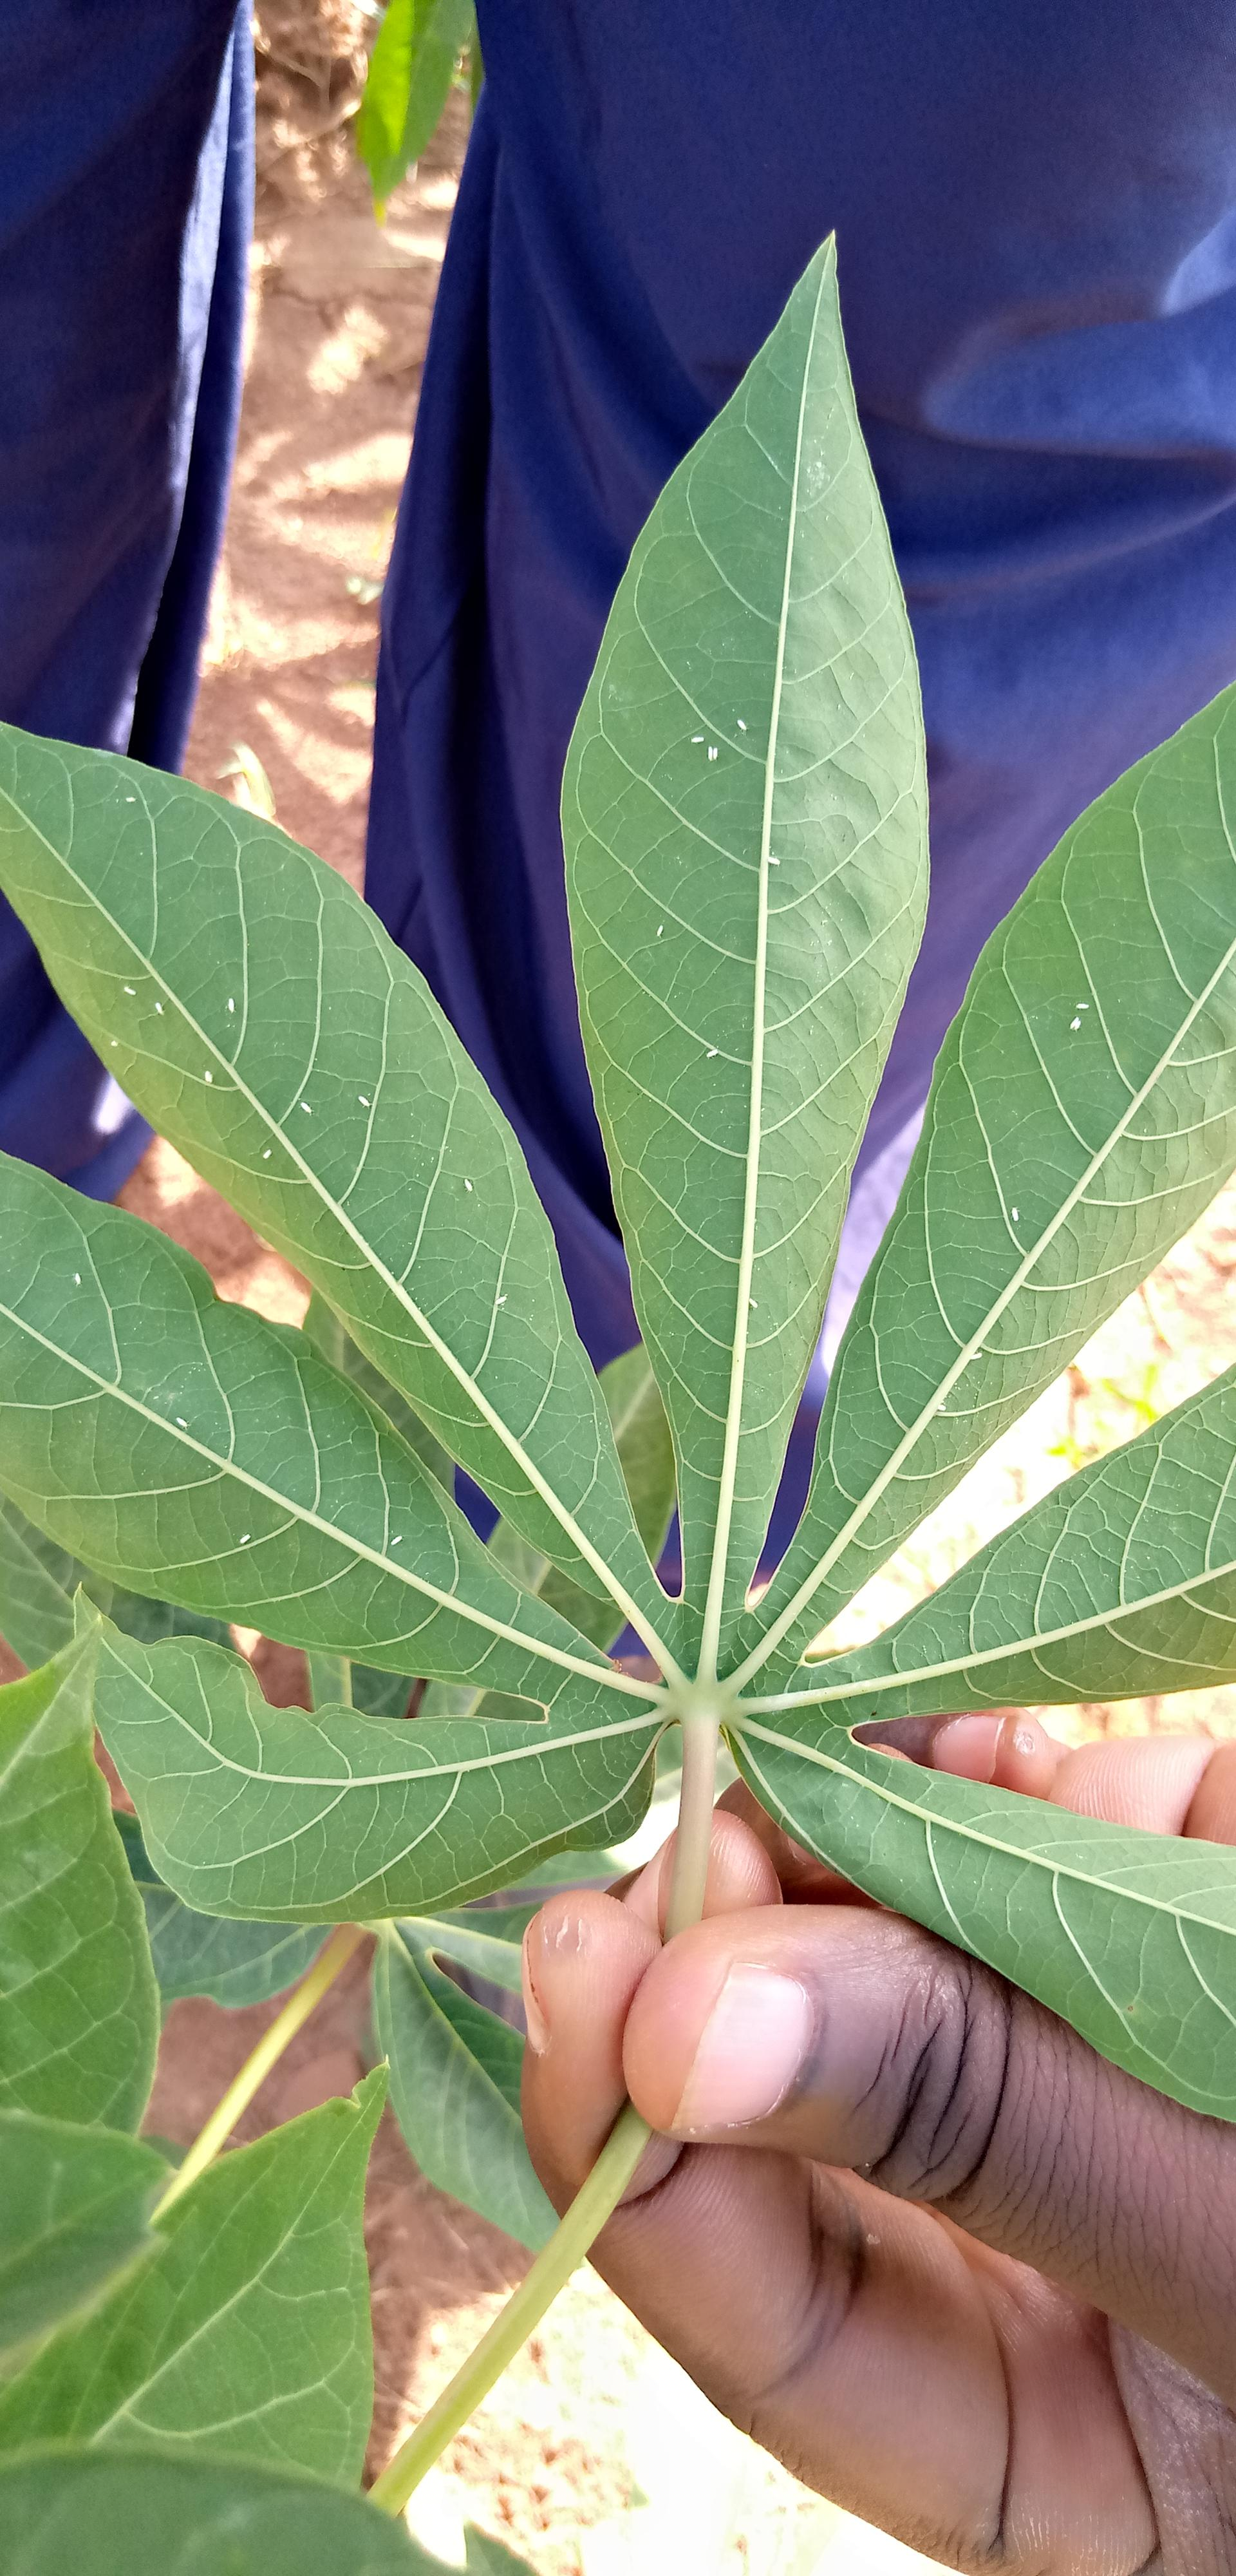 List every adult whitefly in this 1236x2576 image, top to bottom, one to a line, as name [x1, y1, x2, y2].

whitefly [735, 717, 751, 733]
whitefly [689, 734, 706, 745]
whitefly [707, 745, 713, 763]
whitefly [713, 747, 718, 761]
whitefly [123, 794, 139, 805]
whitefly [766, 855, 783, 868]
whitefly [654, 922, 666, 938]
whitefly [122, 984, 138, 998]
whitefly [225, 996, 239, 1014]
whitefly [154, 1001, 167, 1016]
whitefly [1074, 1001, 1092, 1012]
whitefly [1068, 1016, 1080, 1032]
whitefly [1074, 1019, 1083, 1032]
whitefly [109, 1039, 121, 1048]
whitefly [704, 1047, 722, 1061]
whitefly [204, 1069, 209, 1084]
whitefly [209, 1072, 214, 1084]
whitefly [355, 1094, 373, 1110]
whitefly [299, 1101, 314, 1115]
whitefly [260, 1148, 277, 1162]
whitefly [462, 1177, 475, 1194]
whitefly [1009, 1204, 1022, 1224]
whitefly [72, 1269, 85, 1289]
whitefly [493, 1293, 509, 1305]
whitefly [748, 1296, 760, 1310]
whitefly [969, 1352, 984, 1362]
whitefly [936, 1403, 948, 1413]
whitefly [172, 1414, 194, 1432]
whitefly [238, 1532, 255, 1548]
whitefly [388, 1533, 409, 1549]